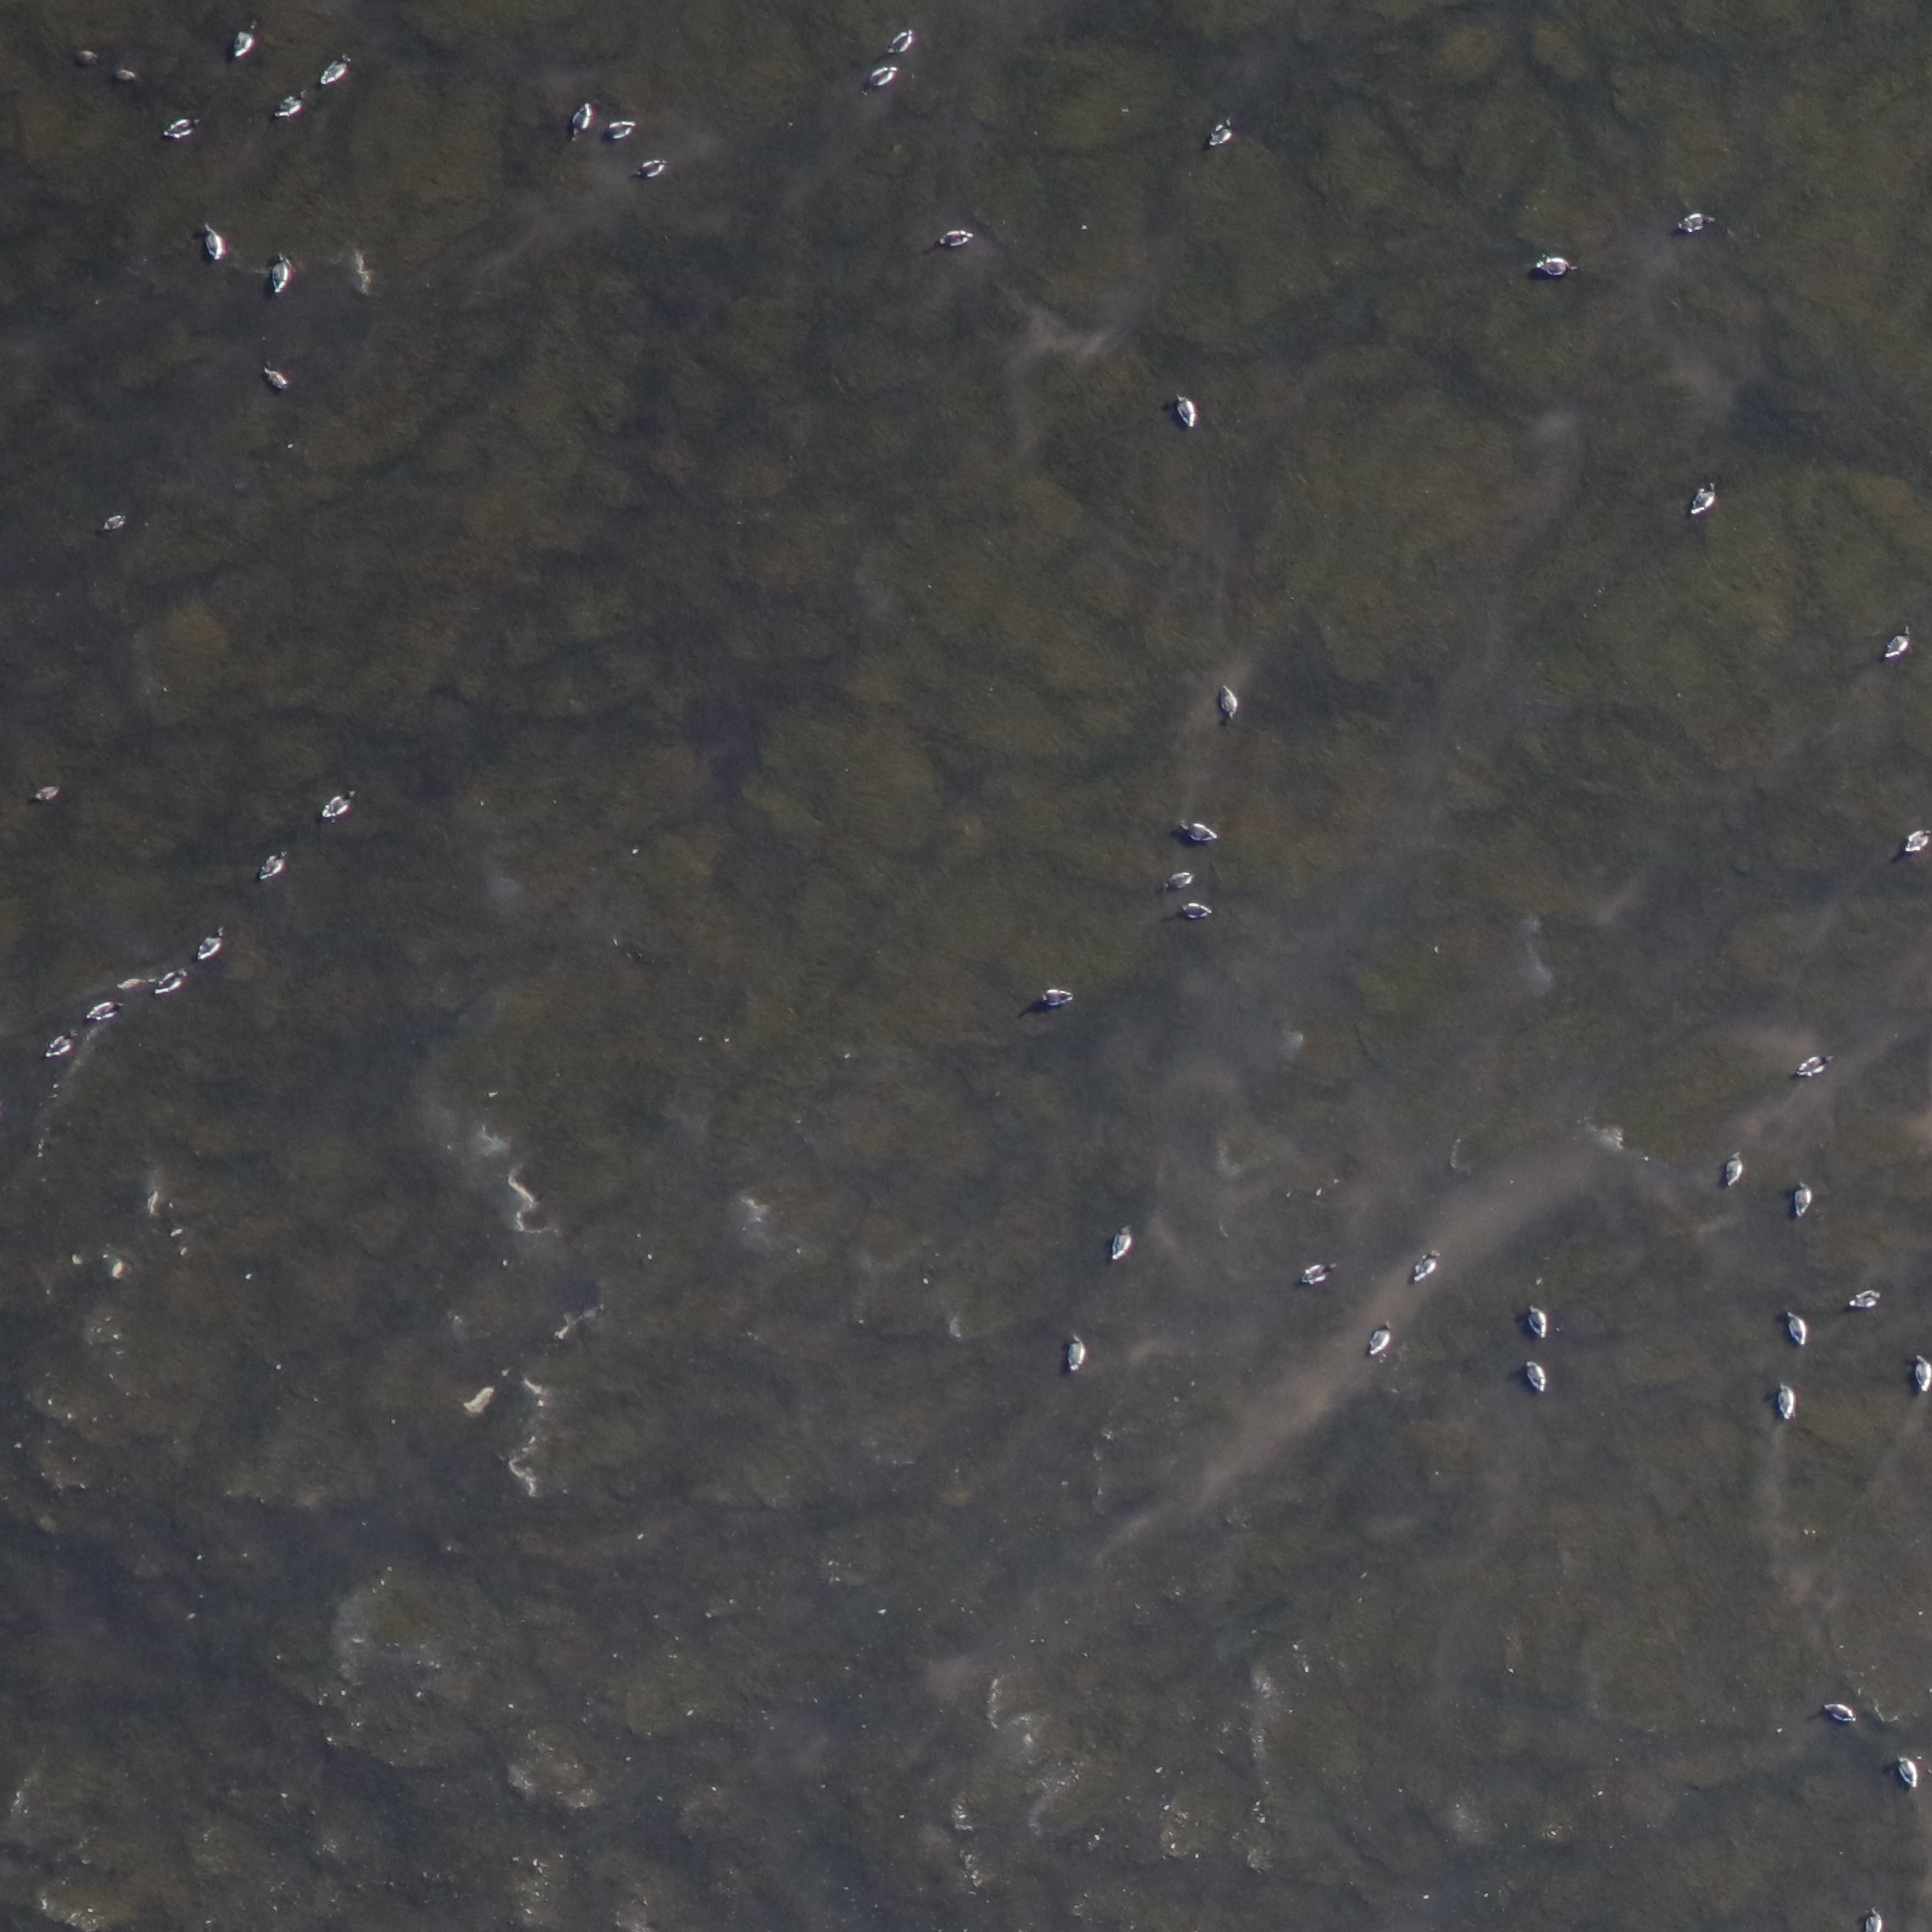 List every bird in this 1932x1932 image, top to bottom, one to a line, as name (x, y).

brant (245, 41)
brant (900, 41)
other bird (85, 52)
brant (331, 71)
other bird (128, 72)
brant (882, 80)
brant (291, 106)
brant (583, 120)
brant (181, 128)
brant (619, 129)
brant (1219, 135)
brant (649, 170)
brant (1695, 222)
brant (951, 239)
brant (212, 242)
brant (1554, 267)
brant (281, 273)
other bird (280, 379)
brant (1185, 411)
brant (1702, 499)
other bird (116, 521)
brant (1897, 643)
brant (1226, 706)
other bird (50, 792)
brant (337, 807)
brant (1198, 833)
brant (1922, 841)
brant (271, 866)
brant (1178, 877)
brant (1194, 909)
brant (212, 944)
brant (172, 983)
other bird (131, 984)
brant (1053, 998)
brant (105, 1012)
brant (60, 1045)
brant (1813, 1066)
brant (1733, 1170)
brant (1801, 1198)
brant (1121, 1243)
brant (1423, 1266)
brant (1315, 1273)
brant (1863, 1301)
brant (1537, 1320)
brant (1795, 1326)
brant (1378, 1340)
brant (1077, 1355)
brant (1535, 1374)
brant (1923, 1378)
brant (1786, 1400)
brant (1838, 1712)
brant (1905, 1772)
brant (1873, 1927)